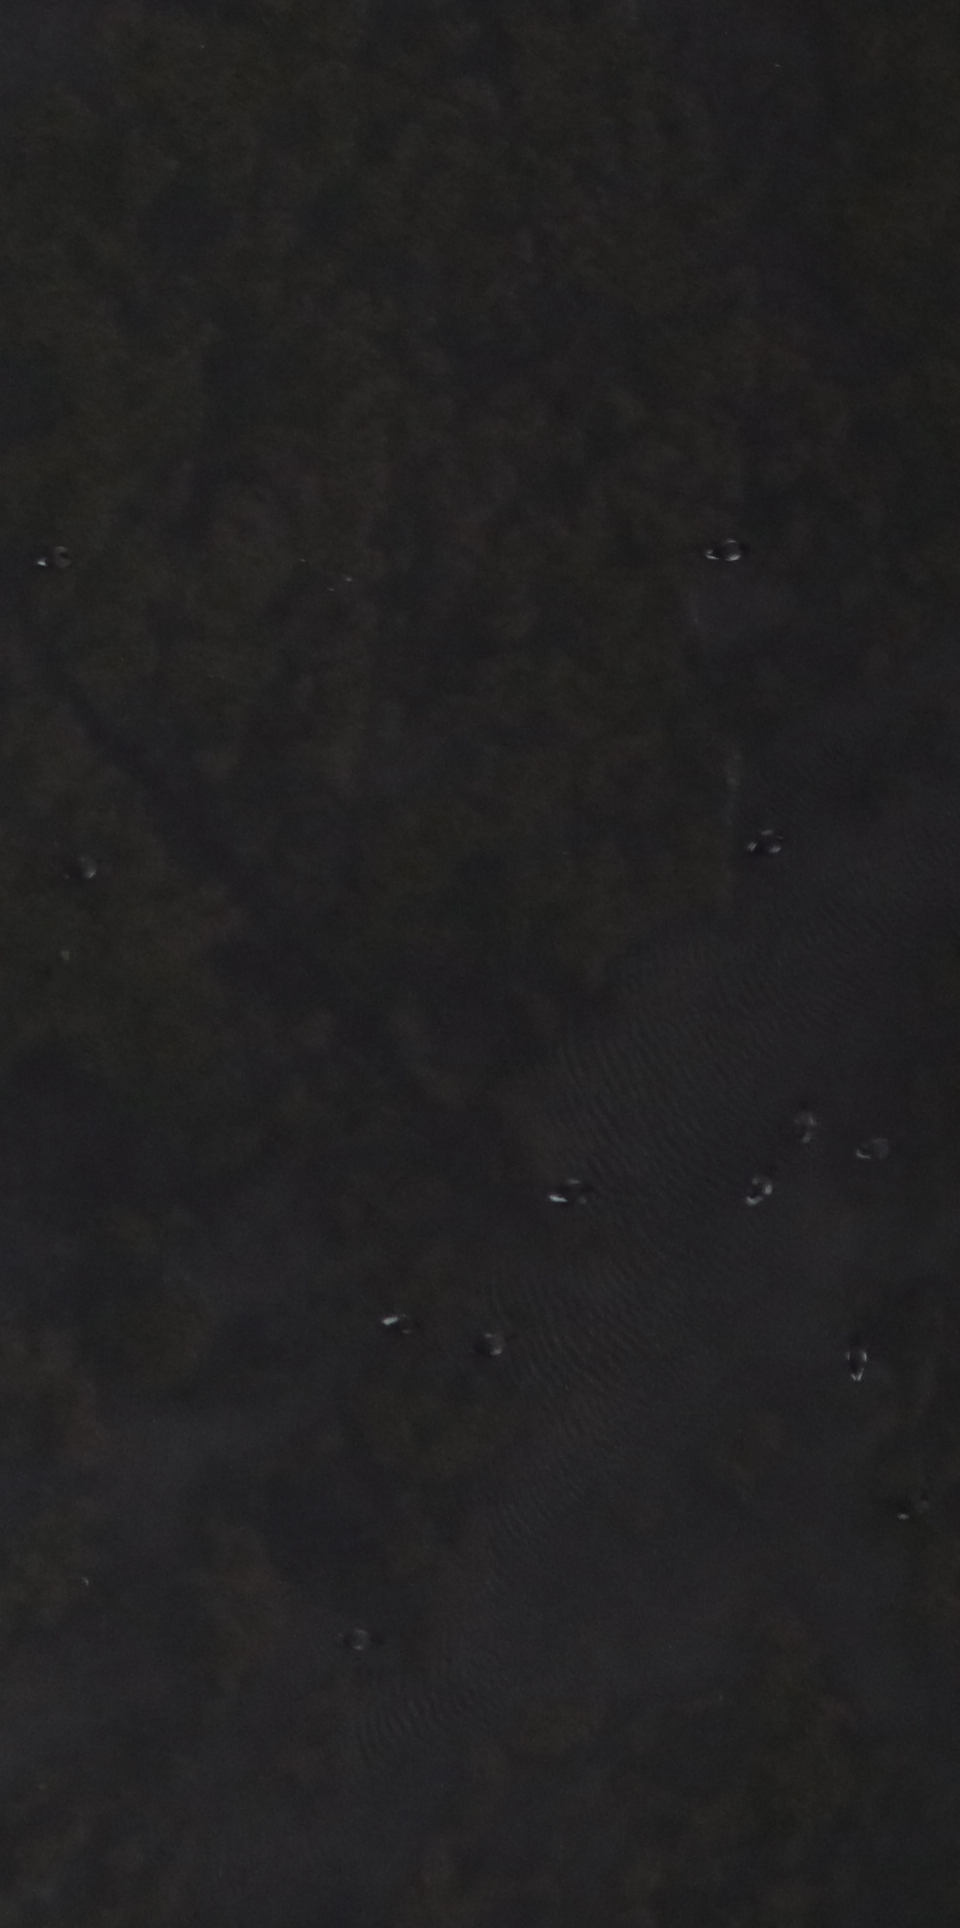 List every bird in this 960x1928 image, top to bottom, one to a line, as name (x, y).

brant (726, 551)
brant (55, 556)
brant (767, 843)
brant (84, 869)
brant (802, 1123)
brant (876, 1149)
brant (570, 1191)
brant (755, 1191)
brant (402, 1323)
brant (490, 1344)
brant (857, 1356)
brant (914, 1504)
brant (359, 1640)